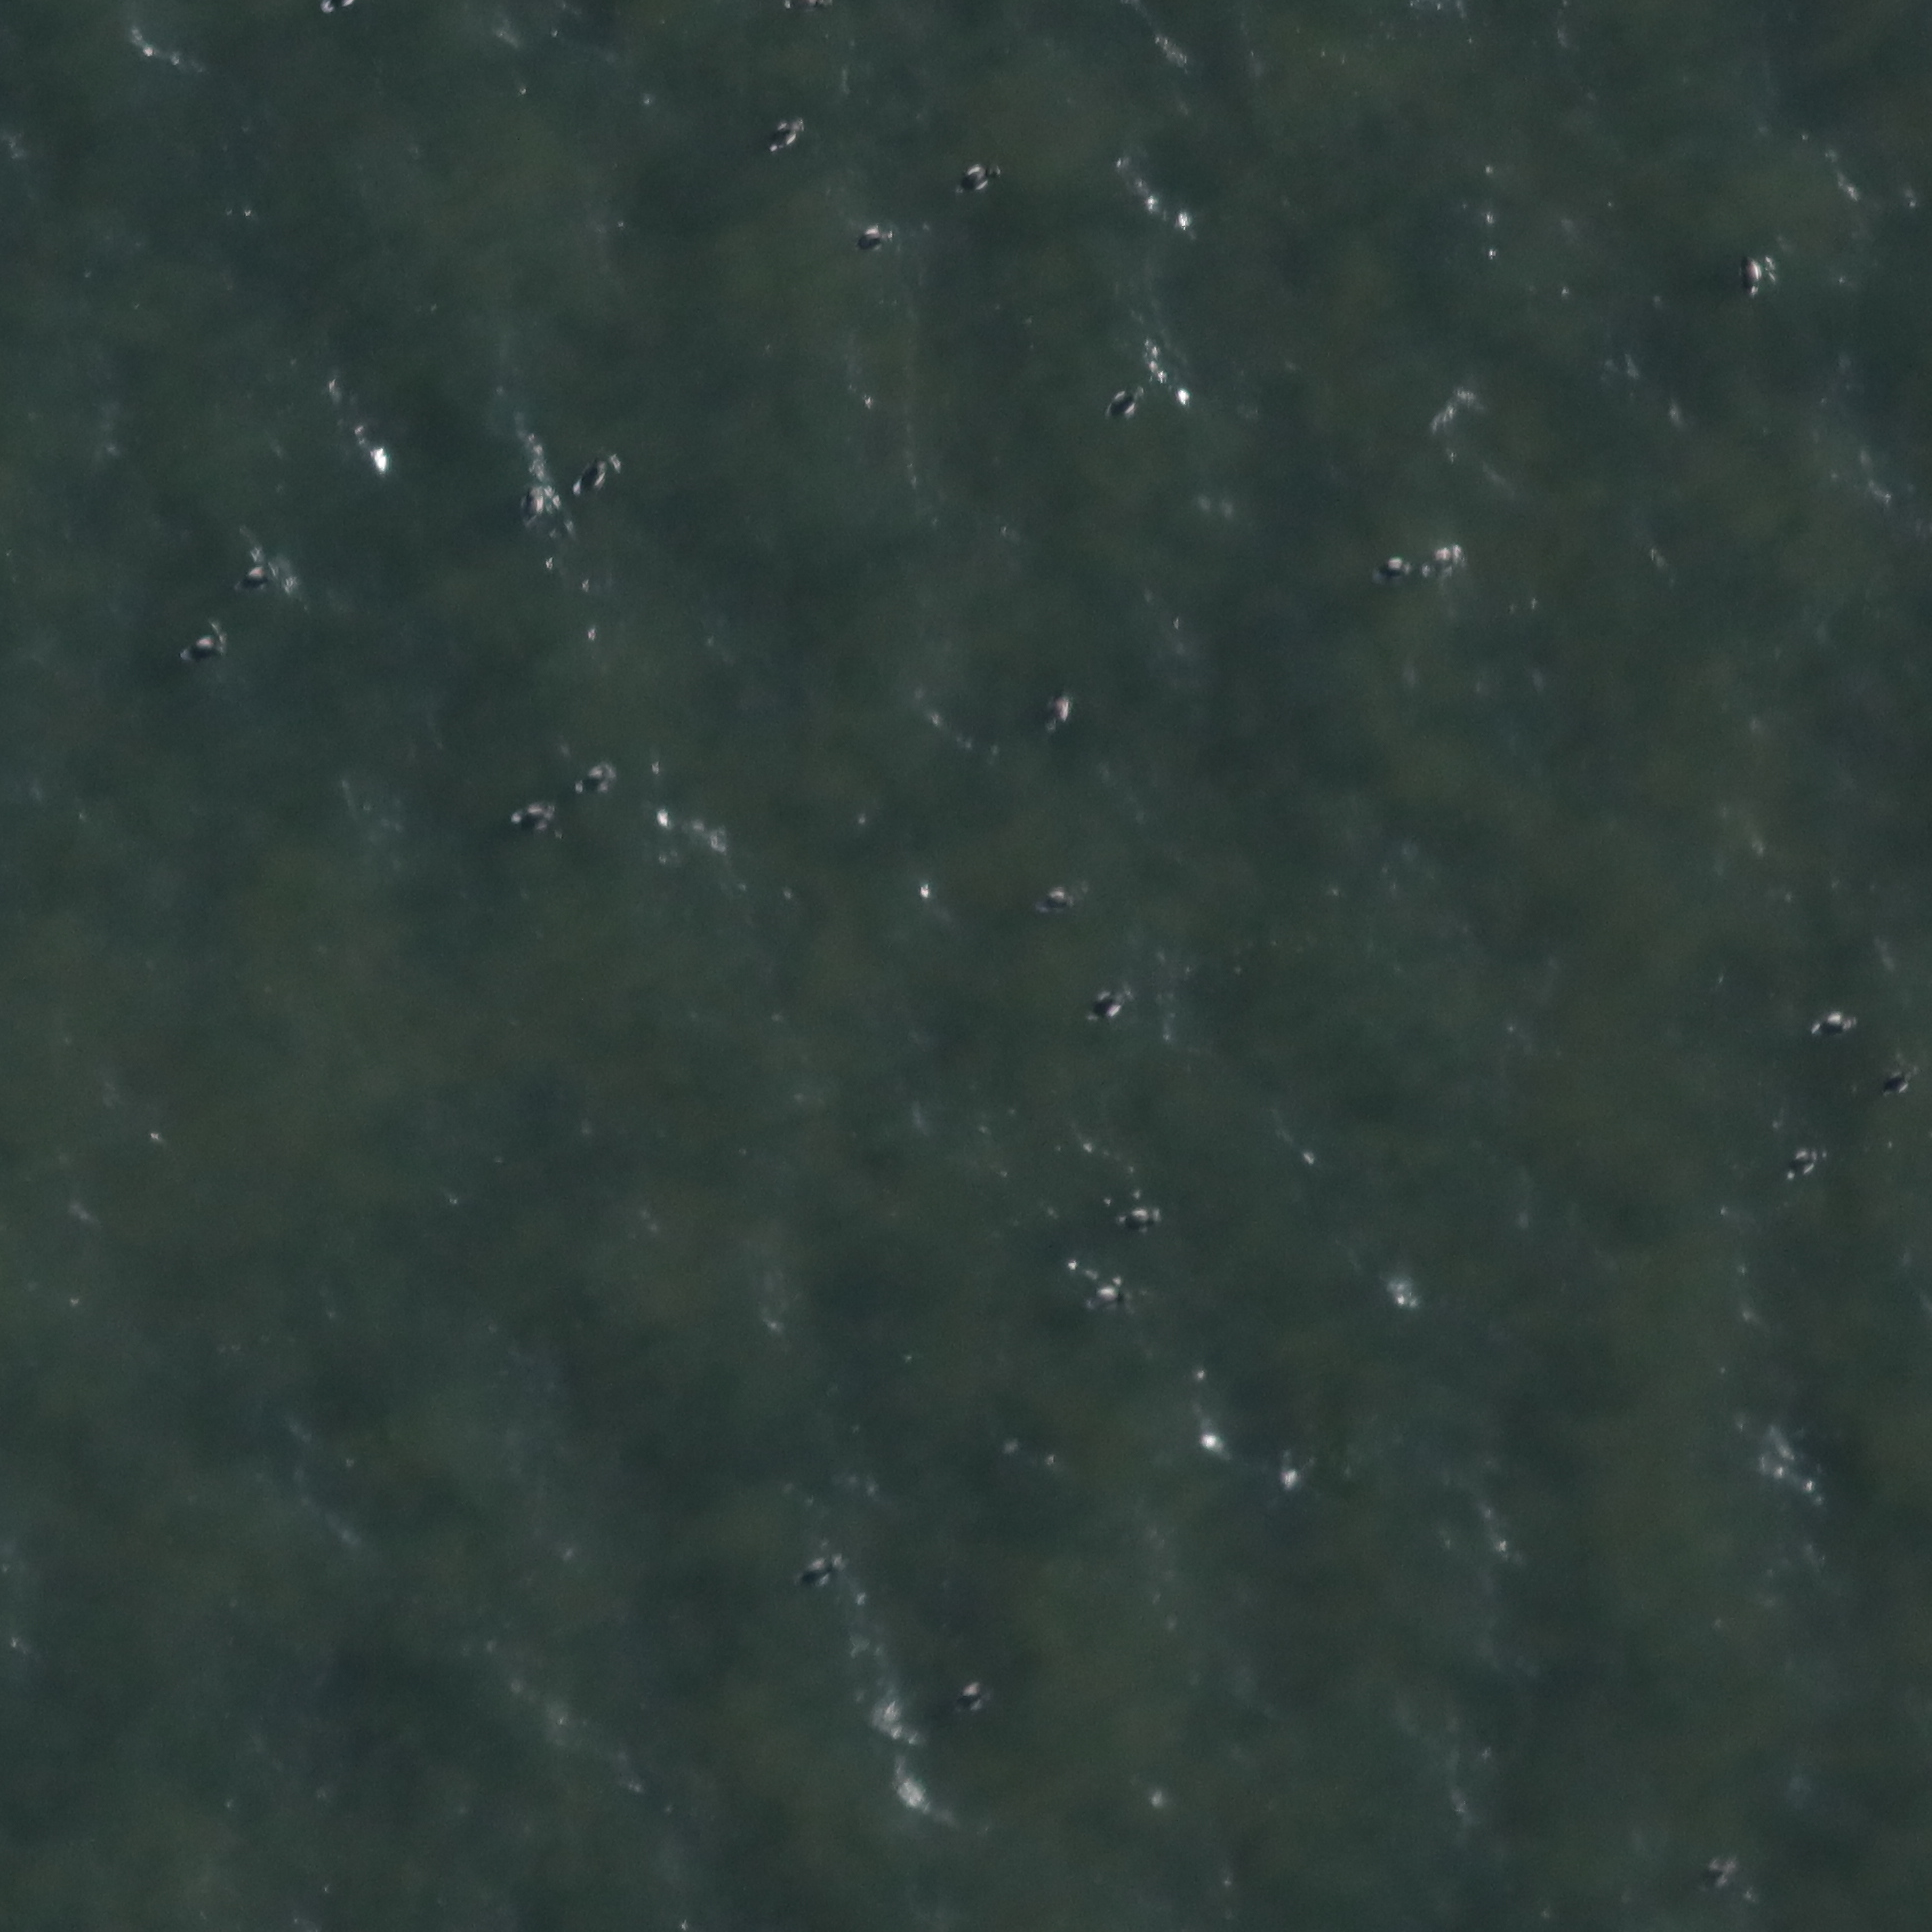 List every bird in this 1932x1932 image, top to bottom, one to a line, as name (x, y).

brant (787, 135)
brant (977, 178)
brant (871, 235)
brant (1756, 273)
brant (1120, 407)
brant (588, 478)
brant (536, 507)
brant (1442, 562)
brant (1394, 568)
brant (257, 579)
brant (201, 646)
brant (1058, 710)
brant (597, 784)
brant (527, 816)
brant (1059, 902)
brant (1108, 1004)
brant (1829, 1025)
brant (1896, 1084)
brant (1801, 1166)
brant (1141, 1223)
brant (1114, 1300)
brant (819, 1577)
brant (974, 1695)
brant (1715, 1876)